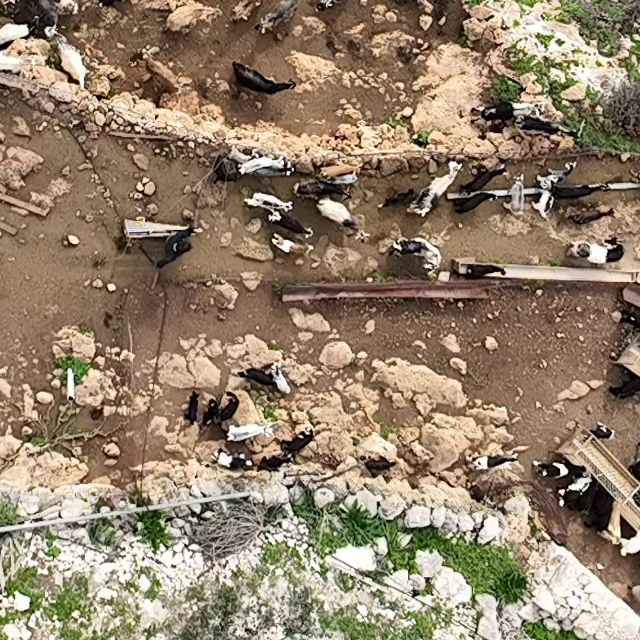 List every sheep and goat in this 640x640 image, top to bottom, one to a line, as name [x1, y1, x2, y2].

goat [0, 0, 9, 8]
goat [10, 0, 57, 35]
goat [47, 0, 79, 15]
goat [97, 0, 153, 8]
goat [231, 0, 269, 21]
goat [254, 0, 300, 30]
goat [313, 0, 362, 14]
goat [165, 4, 222, 32]
goat [0, 16, 38, 46]
goat [44, 25, 87, 88]
goat [143, 47, 180, 92]
goat [0, 51, 38, 71]
goat [232, 61, 298, 92]
goat [470, 102, 540, 121]
goat [517, 114, 580, 140]
goat [228, 148, 260, 162]
goat [214, 155, 240, 183]
goat [239, 156, 285, 176]
goat [407, 160, 461, 216]
goat [256, 161, 293, 175]
goat [537, 161, 576, 191]
goat [459, 167, 507, 192]
goat [319, 171, 359, 183]
goat [504, 173, 523, 216]
goat [530, 178, 554, 219]
goat [292, 179, 352, 200]
goat [551, 183, 612, 199]
goat [377, 188, 414, 209]
goat [245, 192, 293, 212]
goat [453, 193, 497, 214]
goat [315, 200, 370, 244]
goat [568, 207, 613, 224]
goat [267, 211, 313, 238]
goat [271, 233, 313, 253]
goat [570, 236, 624, 263]
goat [392, 237, 442, 270]
goat [462, 263, 506, 279]
goat [620, 310, 639, 353]
goat [271, 361, 291, 394]
goat [237, 368, 274, 386]
goat [608, 370, 639, 400]
goat [185, 390, 199, 425]
goat [221, 392, 239, 422]
goat [202, 397, 218, 428]
goat [581, 419, 616, 444]
goat [226, 422, 274, 442]
goat [280, 427, 313, 454]
goat [628, 440, 639, 485]
goat [210, 448, 253, 469]
goat [471, 452, 518, 471]
goat [256, 455, 296, 472]
goat [359, 457, 396, 478]
goat [531, 460, 588, 477]
goat [559, 473, 592, 510]
goat [576, 477, 598, 514]
goat [583, 482, 614, 531]
goat [469, 484, 497, 510]
goat [635, 489, 639, 520]
goat [608, 500, 621, 544]
goat [620, 526, 639, 557]
goat [630, 581, 639, 610]